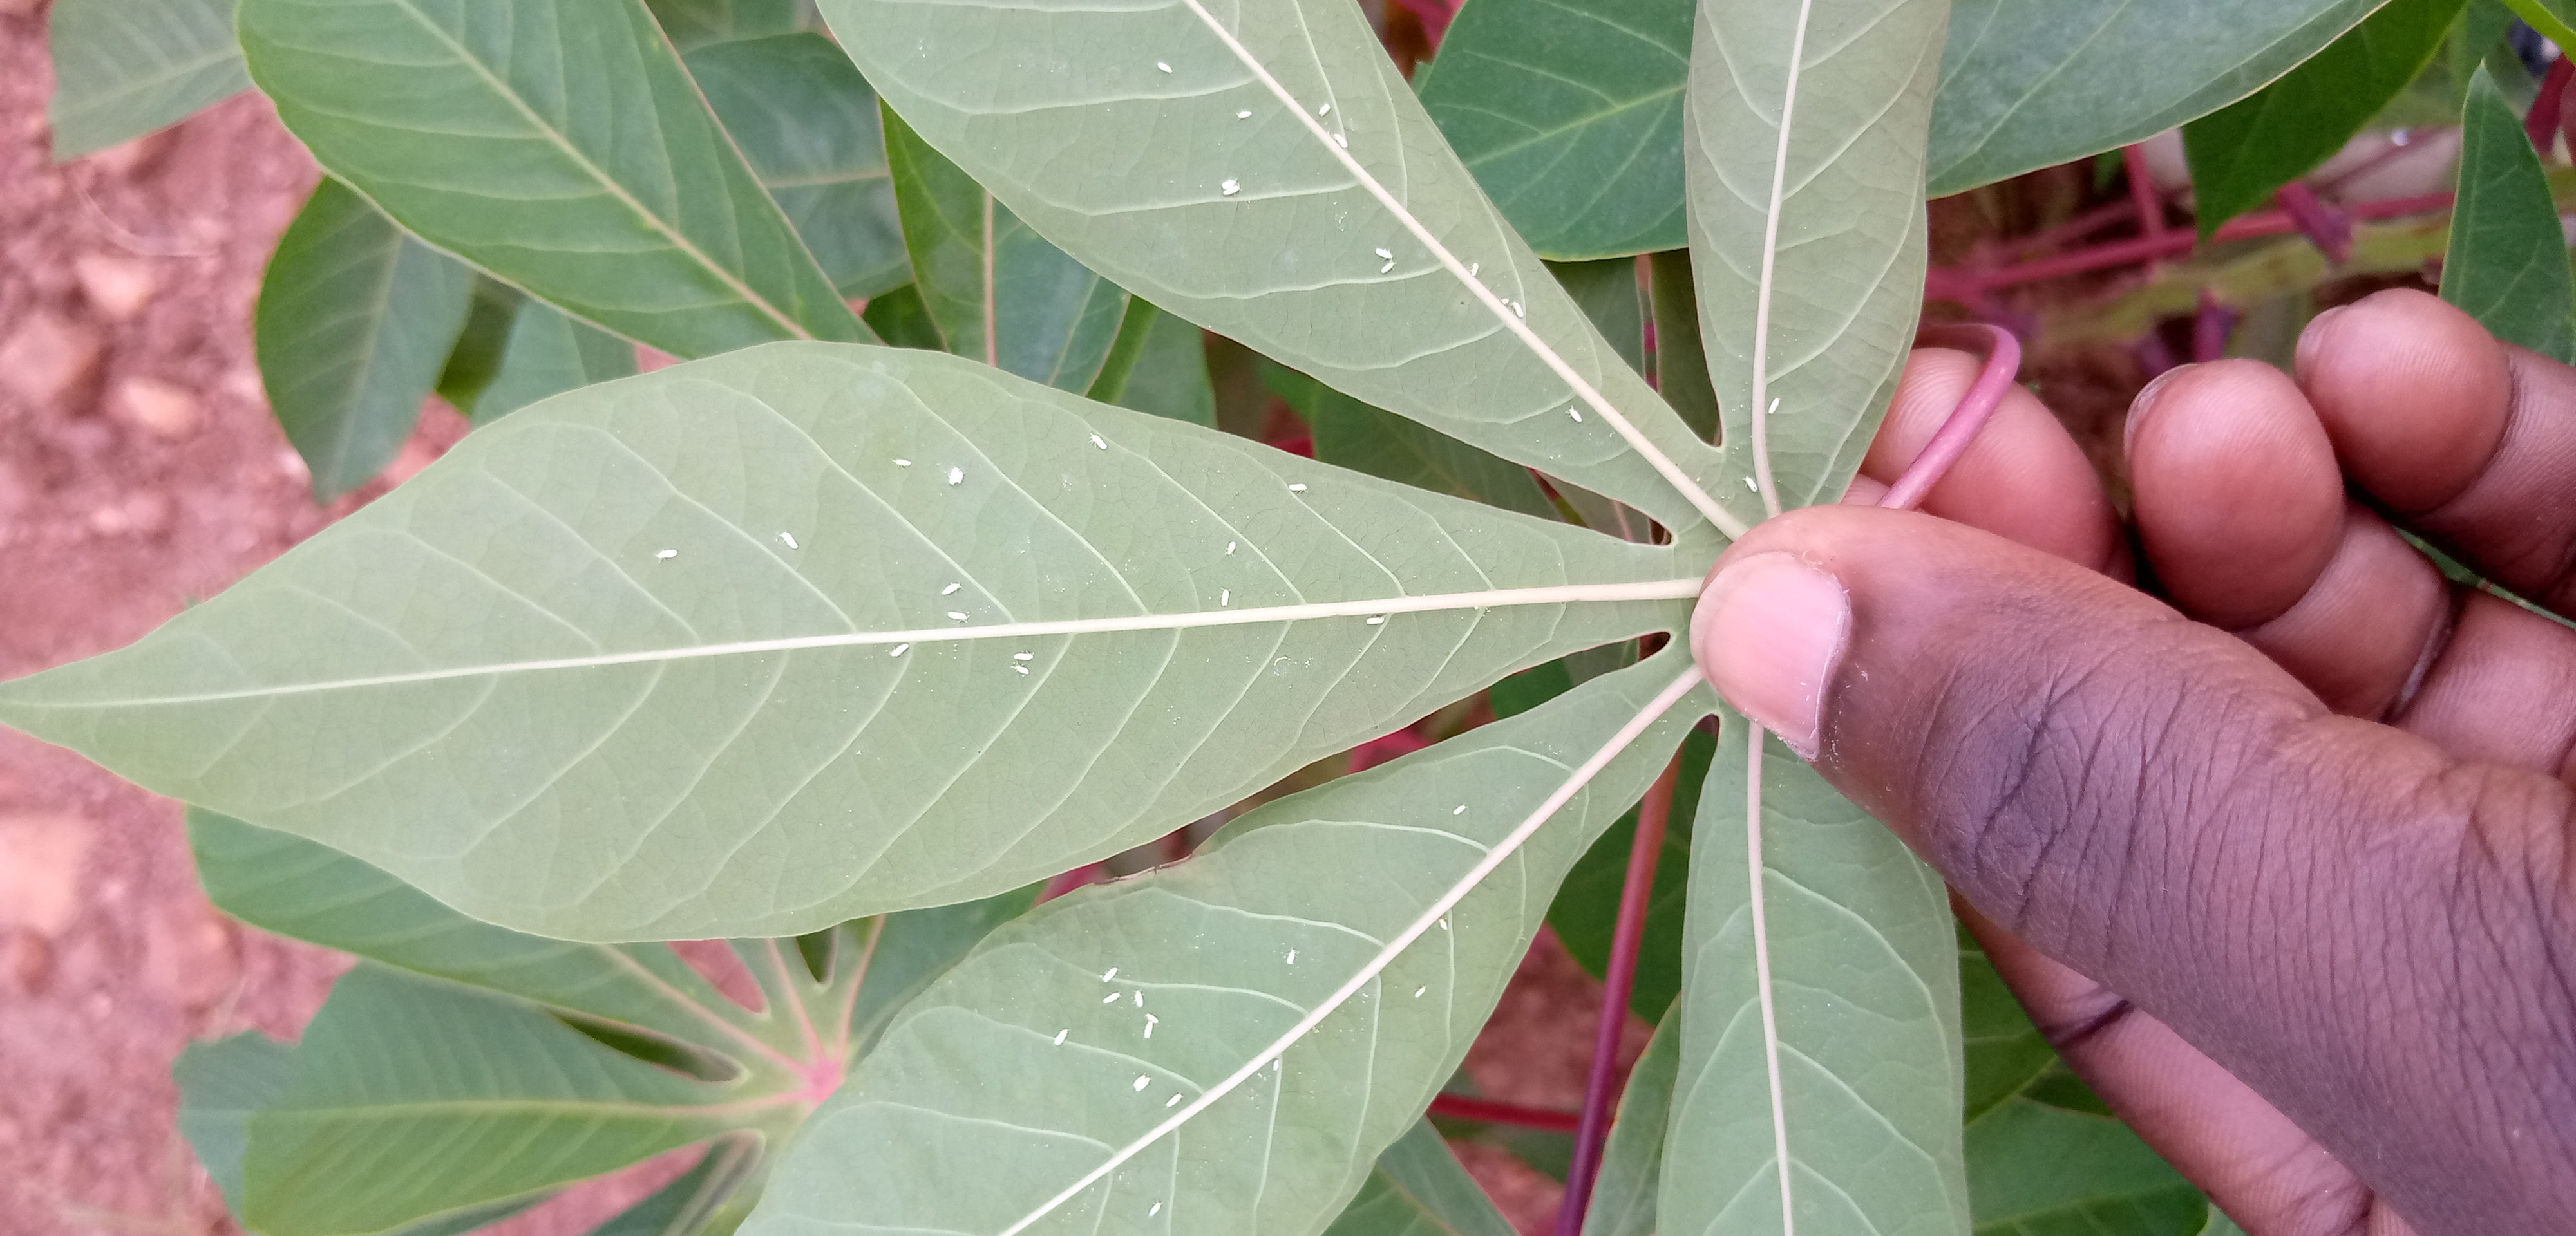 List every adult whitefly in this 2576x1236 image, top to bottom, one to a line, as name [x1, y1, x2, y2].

whitefly [1155, 59, 1174, 75]
whitefly [1316, 102, 1332, 120]
whitefly [1231, 109, 1258, 122]
whitefly [1332, 132, 1350, 149]
whitefly [1219, 178, 1238, 187]
whitefly [1220, 185, 1242, 198]
whitefly [1372, 246, 1395, 261]
whitefly [1379, 260, 1399, 276]
whitefly [1466, 261, 1483, 279]
whitefly [1499, 295, 1511, 306]
whitefly [1513, 301, 1526, 320]
whitefly [1766, 397, 1783, 416]
whitefly [1566, 407, 1584, 426]
whitefly [1087, 430, 1108, 452]
whitefly [888, 455, 911, 469]
whitefly [947, 464, 967, 487]
whitefly [957, 469, 966, 485]
whitefly [1742, 473, 1759, 494]
whitefly [1286, 479, 1310, 496]
whitefly [776, 530, 800, 553]
whitefly [1222, 539, 1238, 556]
whitefly [656, 548, 679, 562]
whitefly [939, 579, 963, 598]
whitefly [1217, 585, 1233, 610]
whitefly [945, 608, 969, 624]
whitefly [1364, 612, 1386, 629]
whitefly [886, 642, 909, 659]
whitefly [1011, 650, 1034, 662]
whitefly [1010, 663, 1033, 678]
whitefly [1452, 803, 1466, 819]
whitefly [1437, 916, 1450, 933]
whitefly [1283, 945, 1297, 966]
whitefly [1100, 963, 1121, 984]
whitefly [1414, 984, 1429, 1002]
whitefly [1132, 988, 1146, 1009]
whitefly [1101, 990, 1122, 1006]
whitefly [1144, 1011, 1159, 1023]
whitefly [1142, 1020, 1156, 1040]
whitefly [1051, 1027, 1070, 1048]
whitefly [1132, 1072, 1151, 1092]
whitefly [1164, 1091, 1184, 1110]
whitefly [1147, 1198, 1164, 1219]